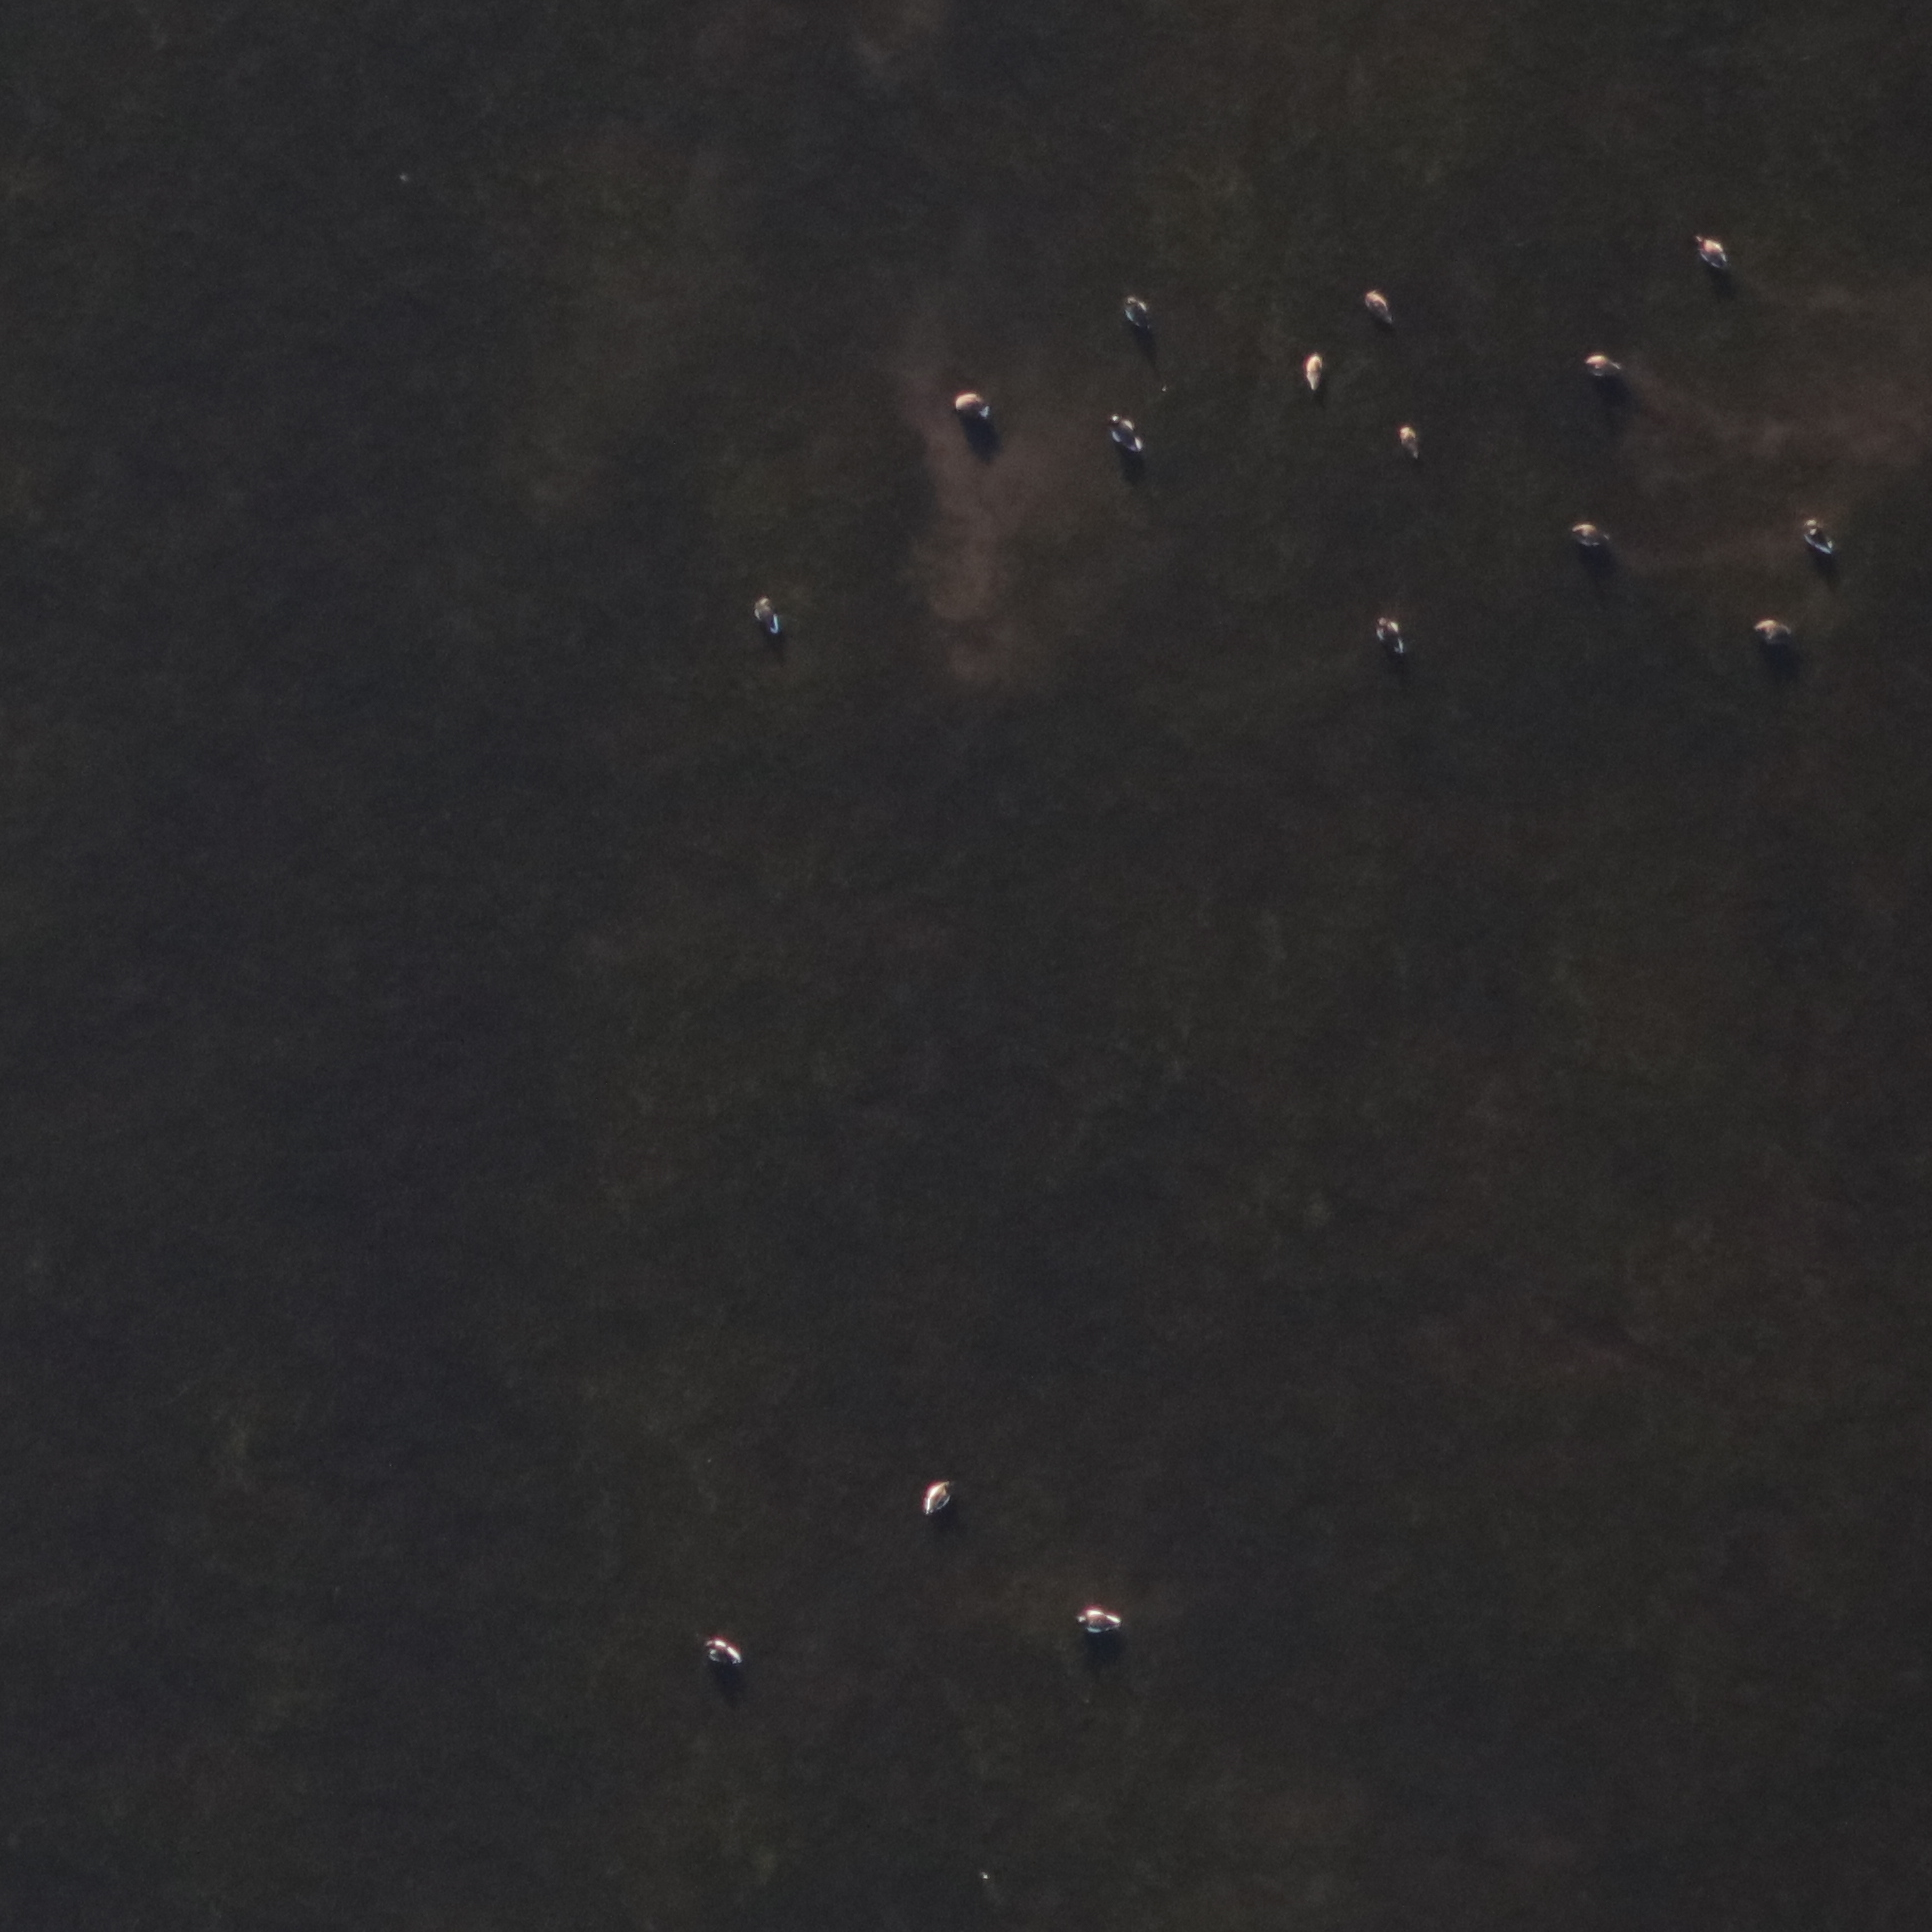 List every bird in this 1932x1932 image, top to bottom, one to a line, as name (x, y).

brant (1712, 252)
brant (1377, 304)
brant (1133, 307)
brant (1604, 369)
brant (1312, 372)
brant (971, 404)
brant (1125, 433)
brant (1408, 442)
brant (1589, 536)
brant (1818, 537)
brant (767, 616)
brant (1390, 634)
brant (1773, 634)
brant (938, 1499)
brant (1101, 1622)
brant (723, 1654)